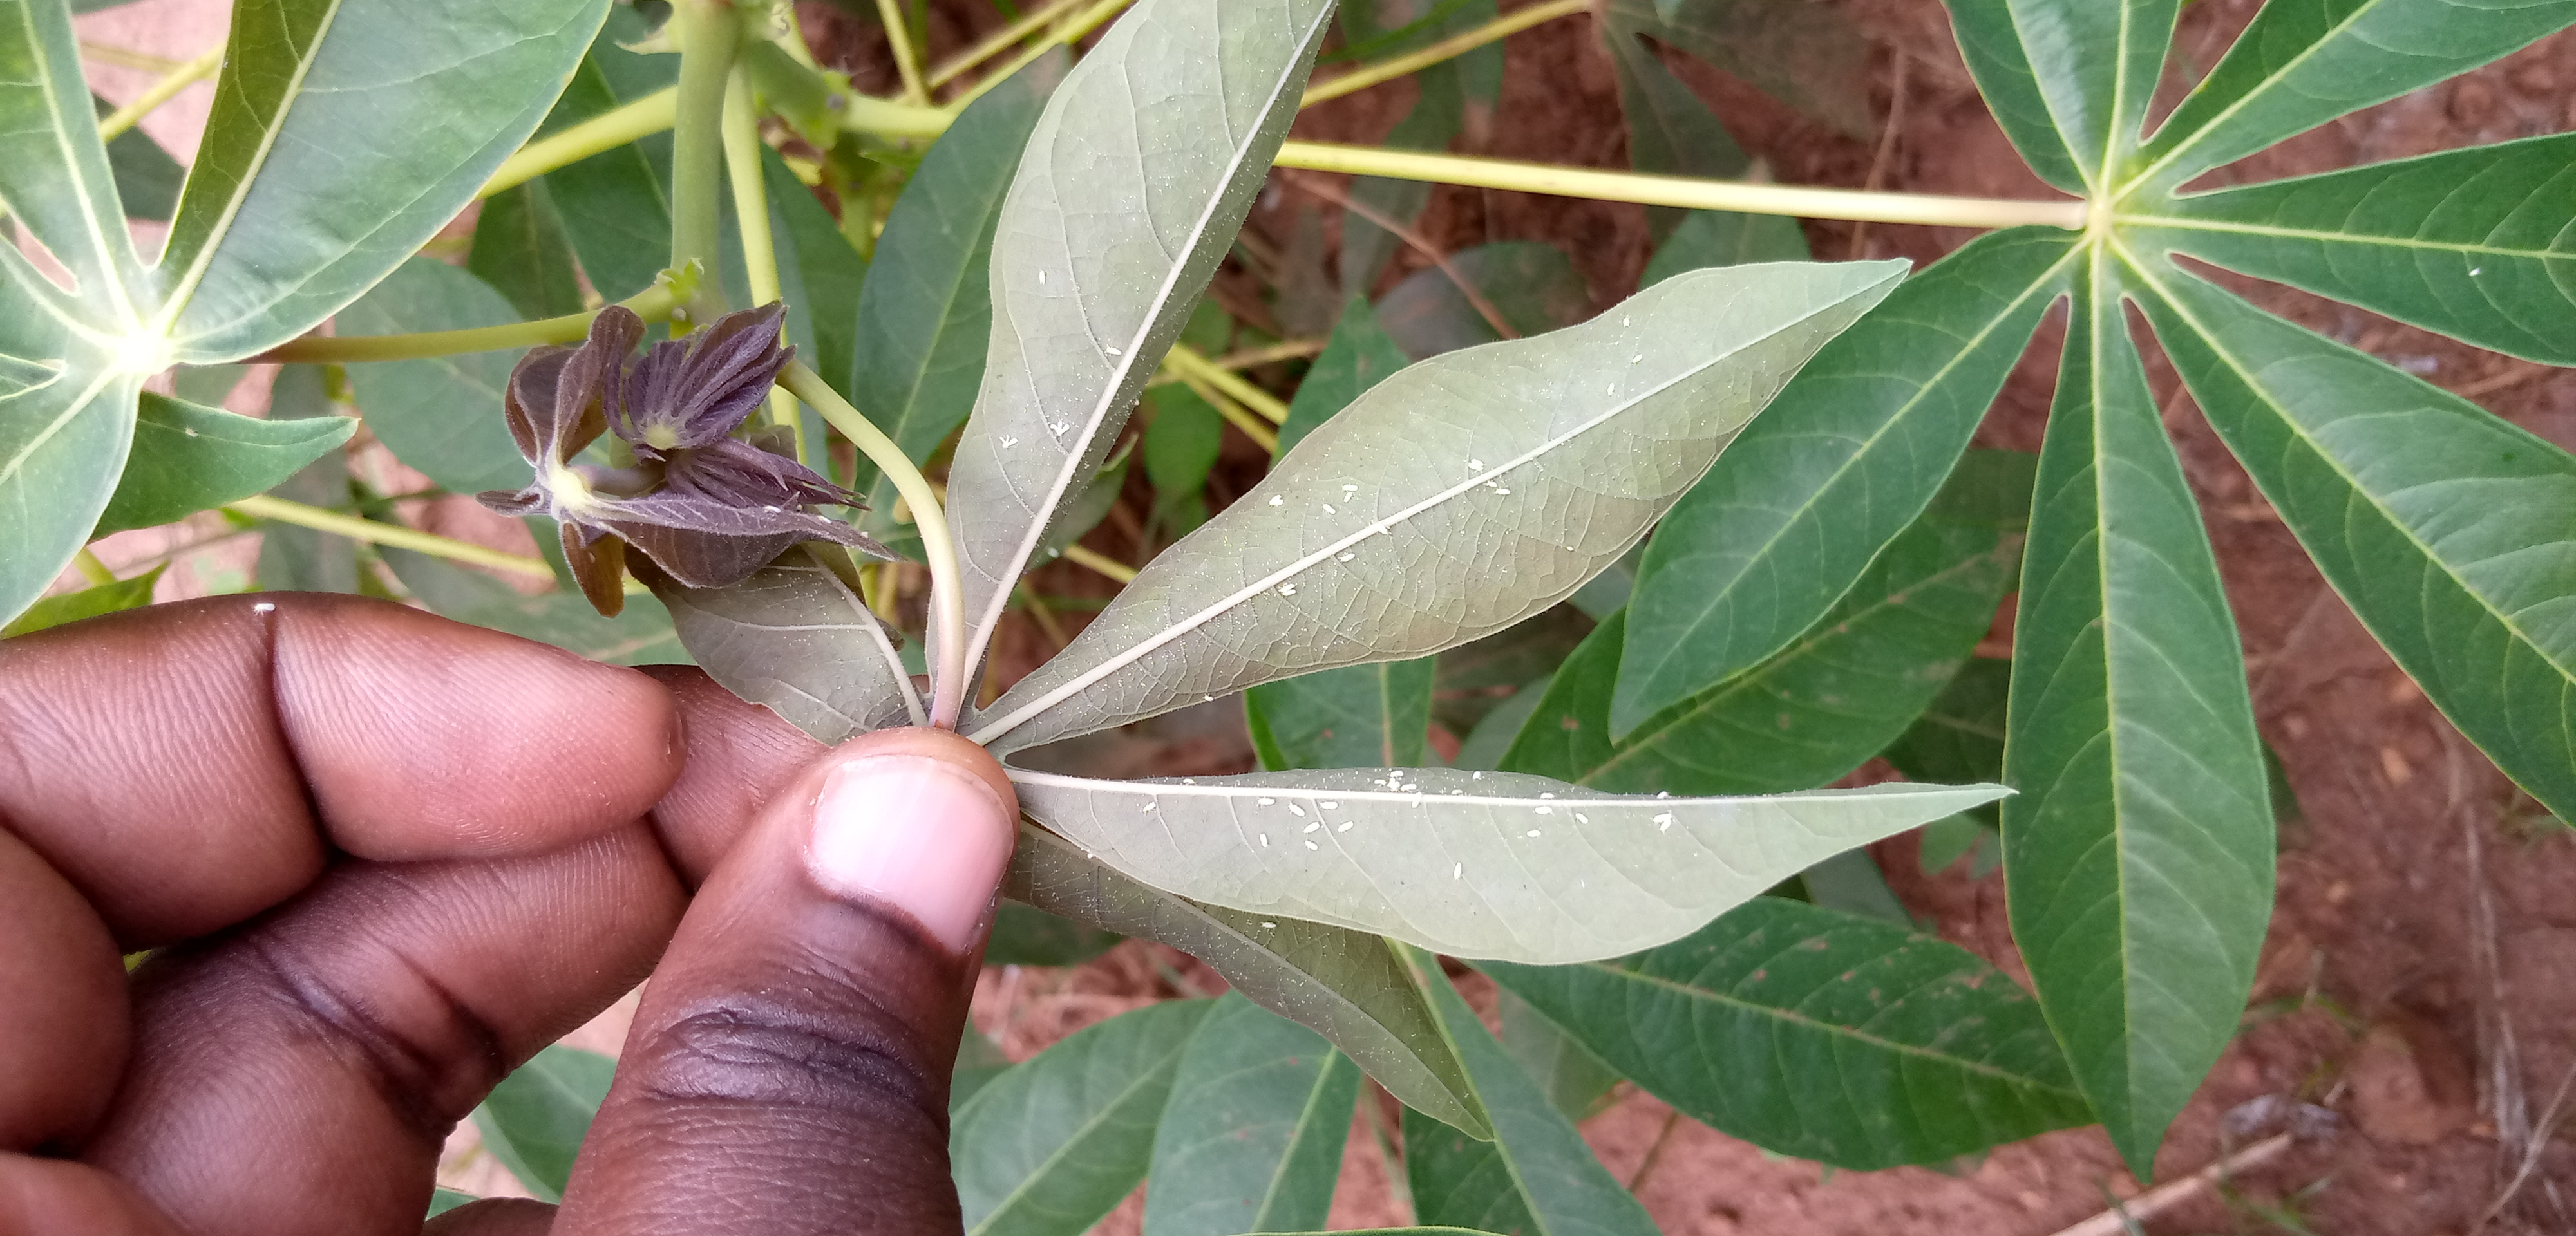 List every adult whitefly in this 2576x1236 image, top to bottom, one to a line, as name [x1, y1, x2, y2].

whitefly [1036, 268, 1048, 286]
whitefly [1621, 315, 1632, 328]
whitefly [1103, 344, 1124, 359]
whitefly [1629, 351, 1646, 365]
whitefly [1604, 380, 1619, 399]
whitefly [1047, 417, 1072, 440]
whitefly [998, 431, 1020, 450]
whitefly [1470, 458, 1484, 467]
whitefly [1466, 461, 1484, 472]
whitefly [1484, 479, 1499, 488]
whitefly [1338, 483, 1360, 492]
whitefly [1493, 485, 1513, 496]
whitefly [1342, 491, 1355, 506]
whitefly [1267, 494, 1282, 501]
whitefly [1268, 499, 1285, 507]
whitefly [1321, 501, 1337, 517]
whitefly [762, 503, 783, 517]
whitefly [816, 514, 835, 526]
whitefly [1376, 523, 1390, 536]
whitefly [858, 529, 873, 541]
whitefly [1339, 552, 1358, 565]
whitefly [1278, 582, 1297, 593]
whitefly [1282, 588, 1297, 598]
whitefly [1200, 691, 1217, 705]
whitefly [1388, 769, 1405, 778]
whitefly [1470, 769, 1484, 781]
whitefly [1388, 776, 1396, 787]
whitefly [1181, 776, 1196, 785]
whitefly [1372, 776, 1387, 787]
whitefly [1392, 780, 1401, 792]
whitefly [1401, 782, 1419, 792]
whitefly [1450, 787, 1464, 795]
whitefly [1656, 789, 1669, 800]
whitefly [1410, 790, 1423, 809]
whitefly [1539, 791, 1557, 800]
whitefly [1256, 795, 1276, 808]
whitefly [1139, 799, 1159, 815]
whitefly [1317, 799, 1341, 810]
whitefly [1287, 801, 1307, 819]
whitefly [1533, 805, 1556, 816]
whitefly [1573, 810, 1592, 828]
whitefly [1651, 811, 1673, 825]
whitefly [1336, 818, 1357, 835]
whitefly [1659, 818, 1673, 834]
whitefly [1302, 820, 1321, 836]
whitefly [1525, 827, 1543, 839]
whitefly [1257, 830, 1271, 852]
whitefly [1303, 838, 1320, 853]
whitefly [1084, 852, 1096, 861]
whitefly [1450, 857, 1465, 881]
whitefly [1259, 920, 1282, 932]